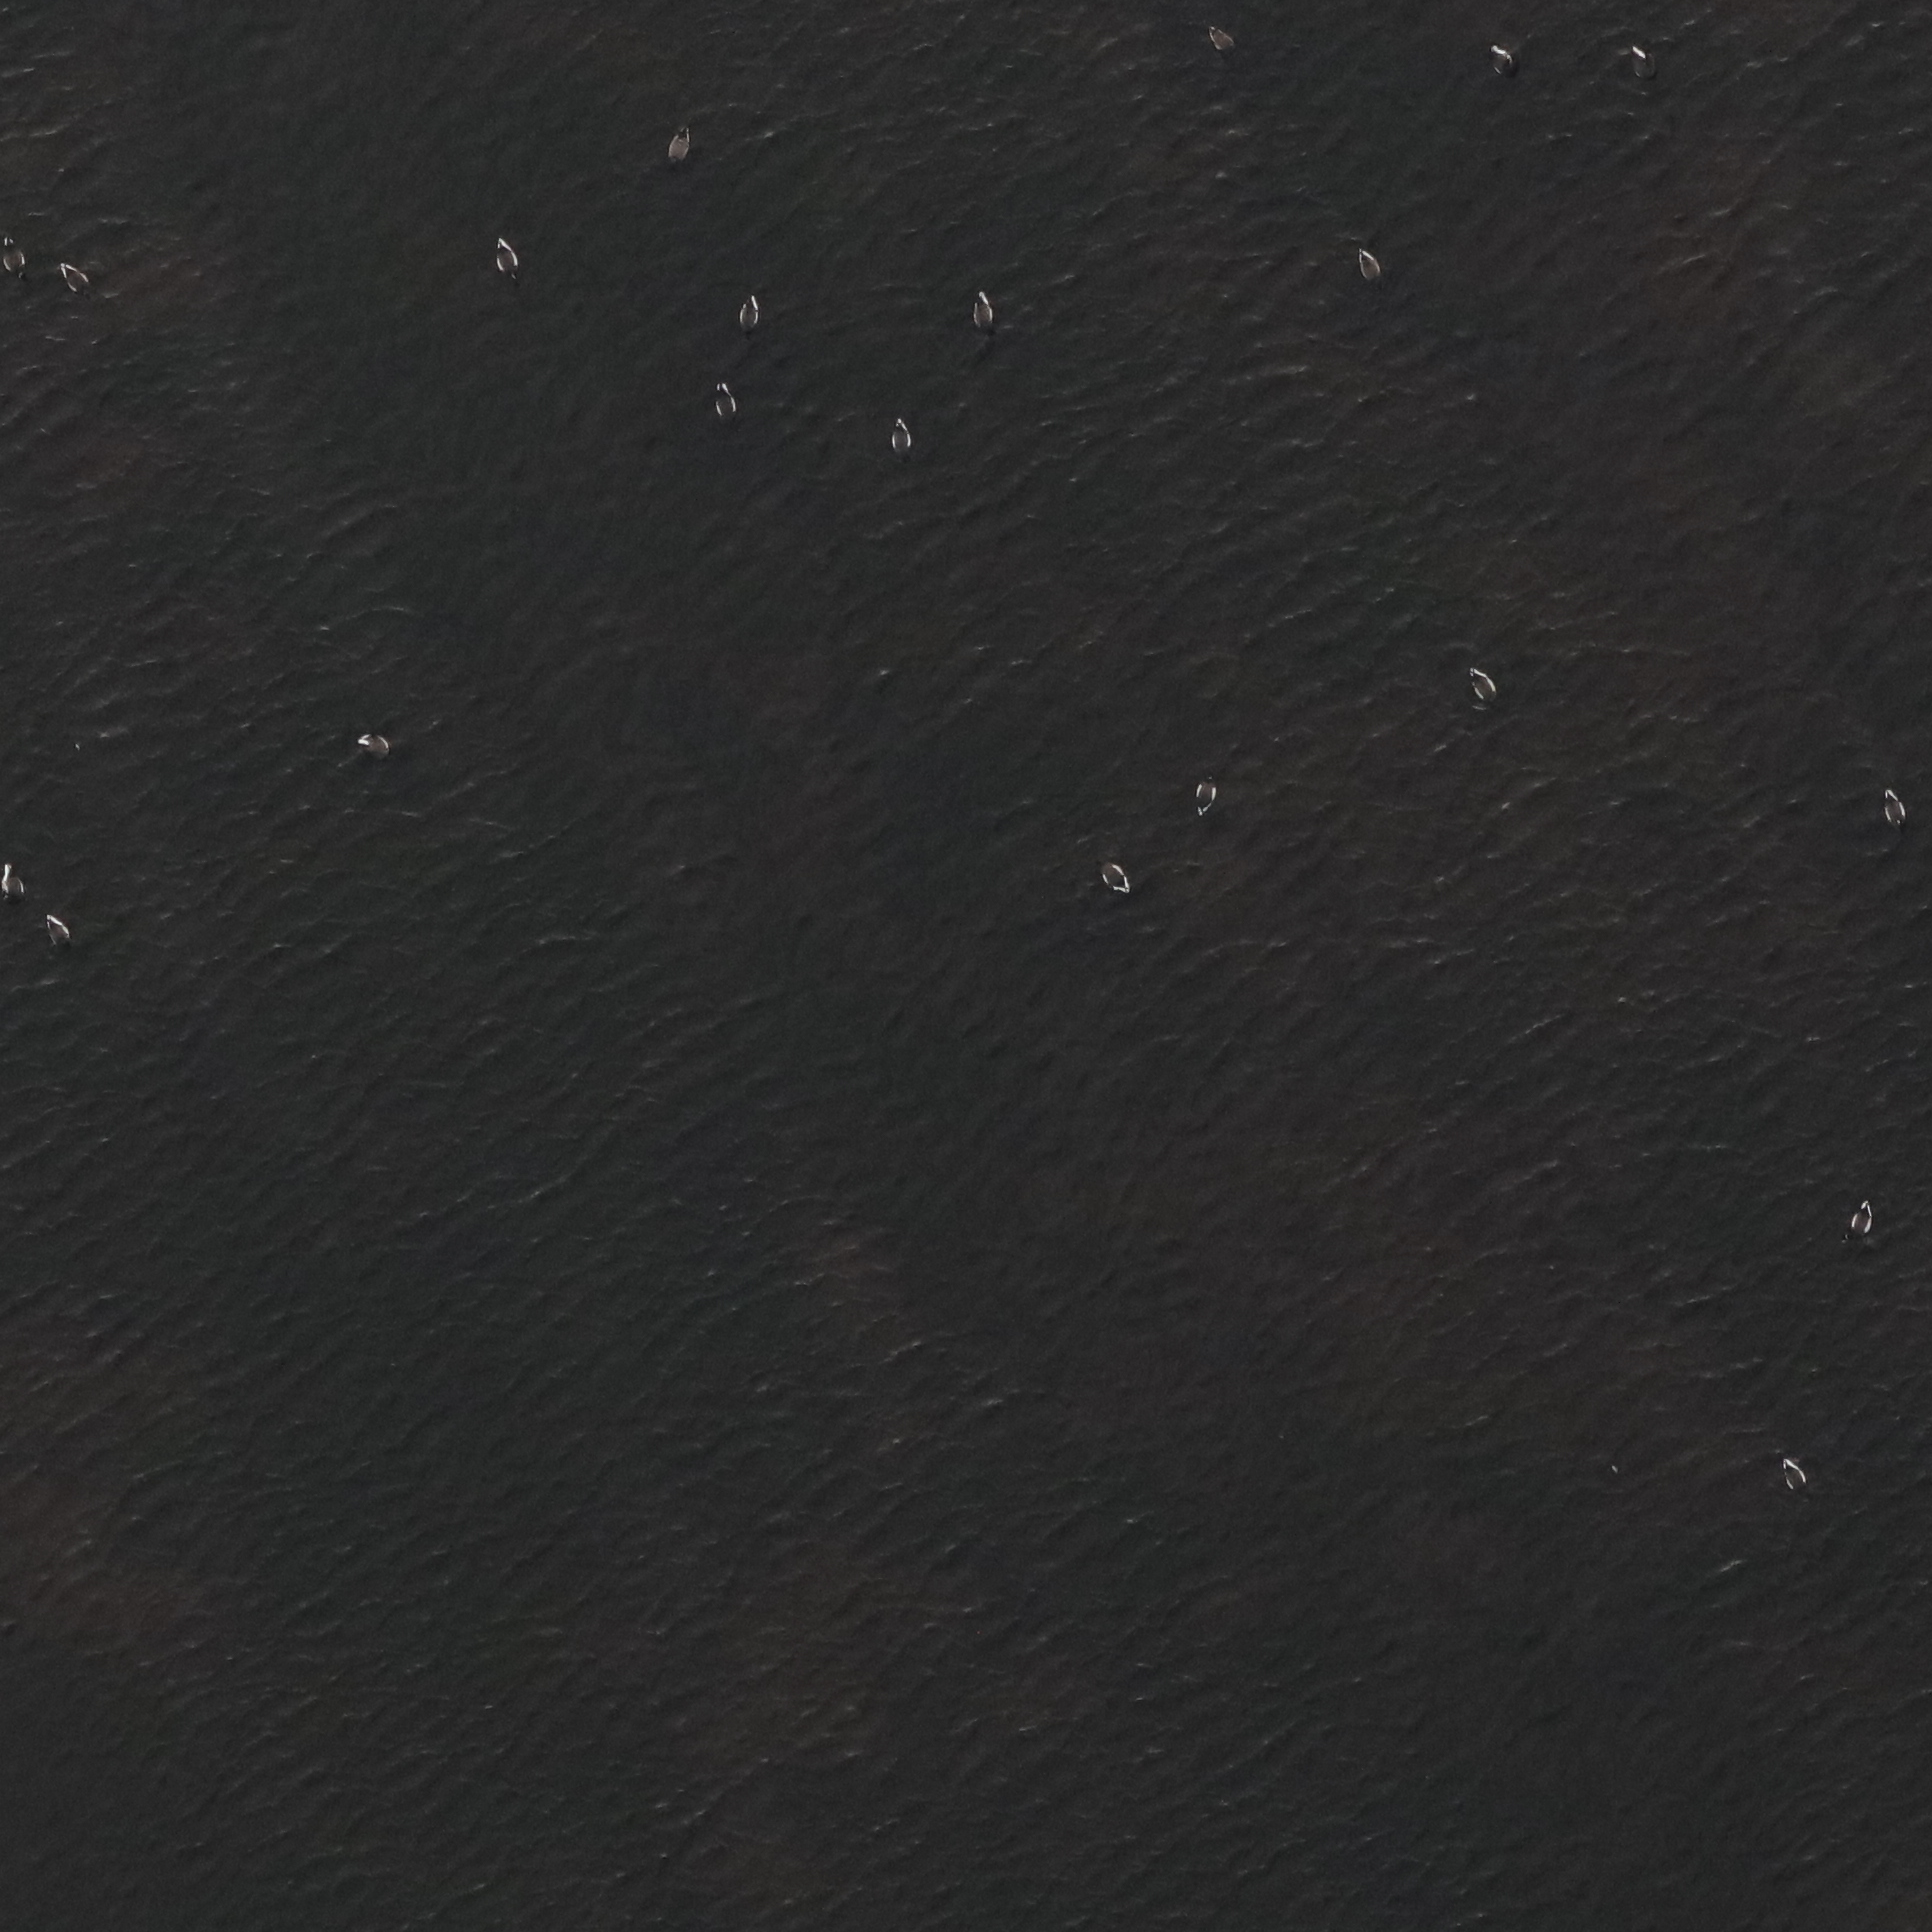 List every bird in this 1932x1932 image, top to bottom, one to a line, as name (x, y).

brant (1222, 40)
brant (1504, 59)
brant (1643, 64)
brant (680, 147)
brant (12, 259)
brant (506, 259)
brant (1370, 267)
brant (76, 279)
brant (983, 314)
brant (750, 315)
brant (724, 401)
brant (900, 438)
brant (1484, 687)
brant (375, 745)
brant (1205, 795)
brant (1894, 810)
brant (1114, 878)
brant (9, 883)
brant (56, 931)
brant (1862, 1220)
brant (1795, 1476)